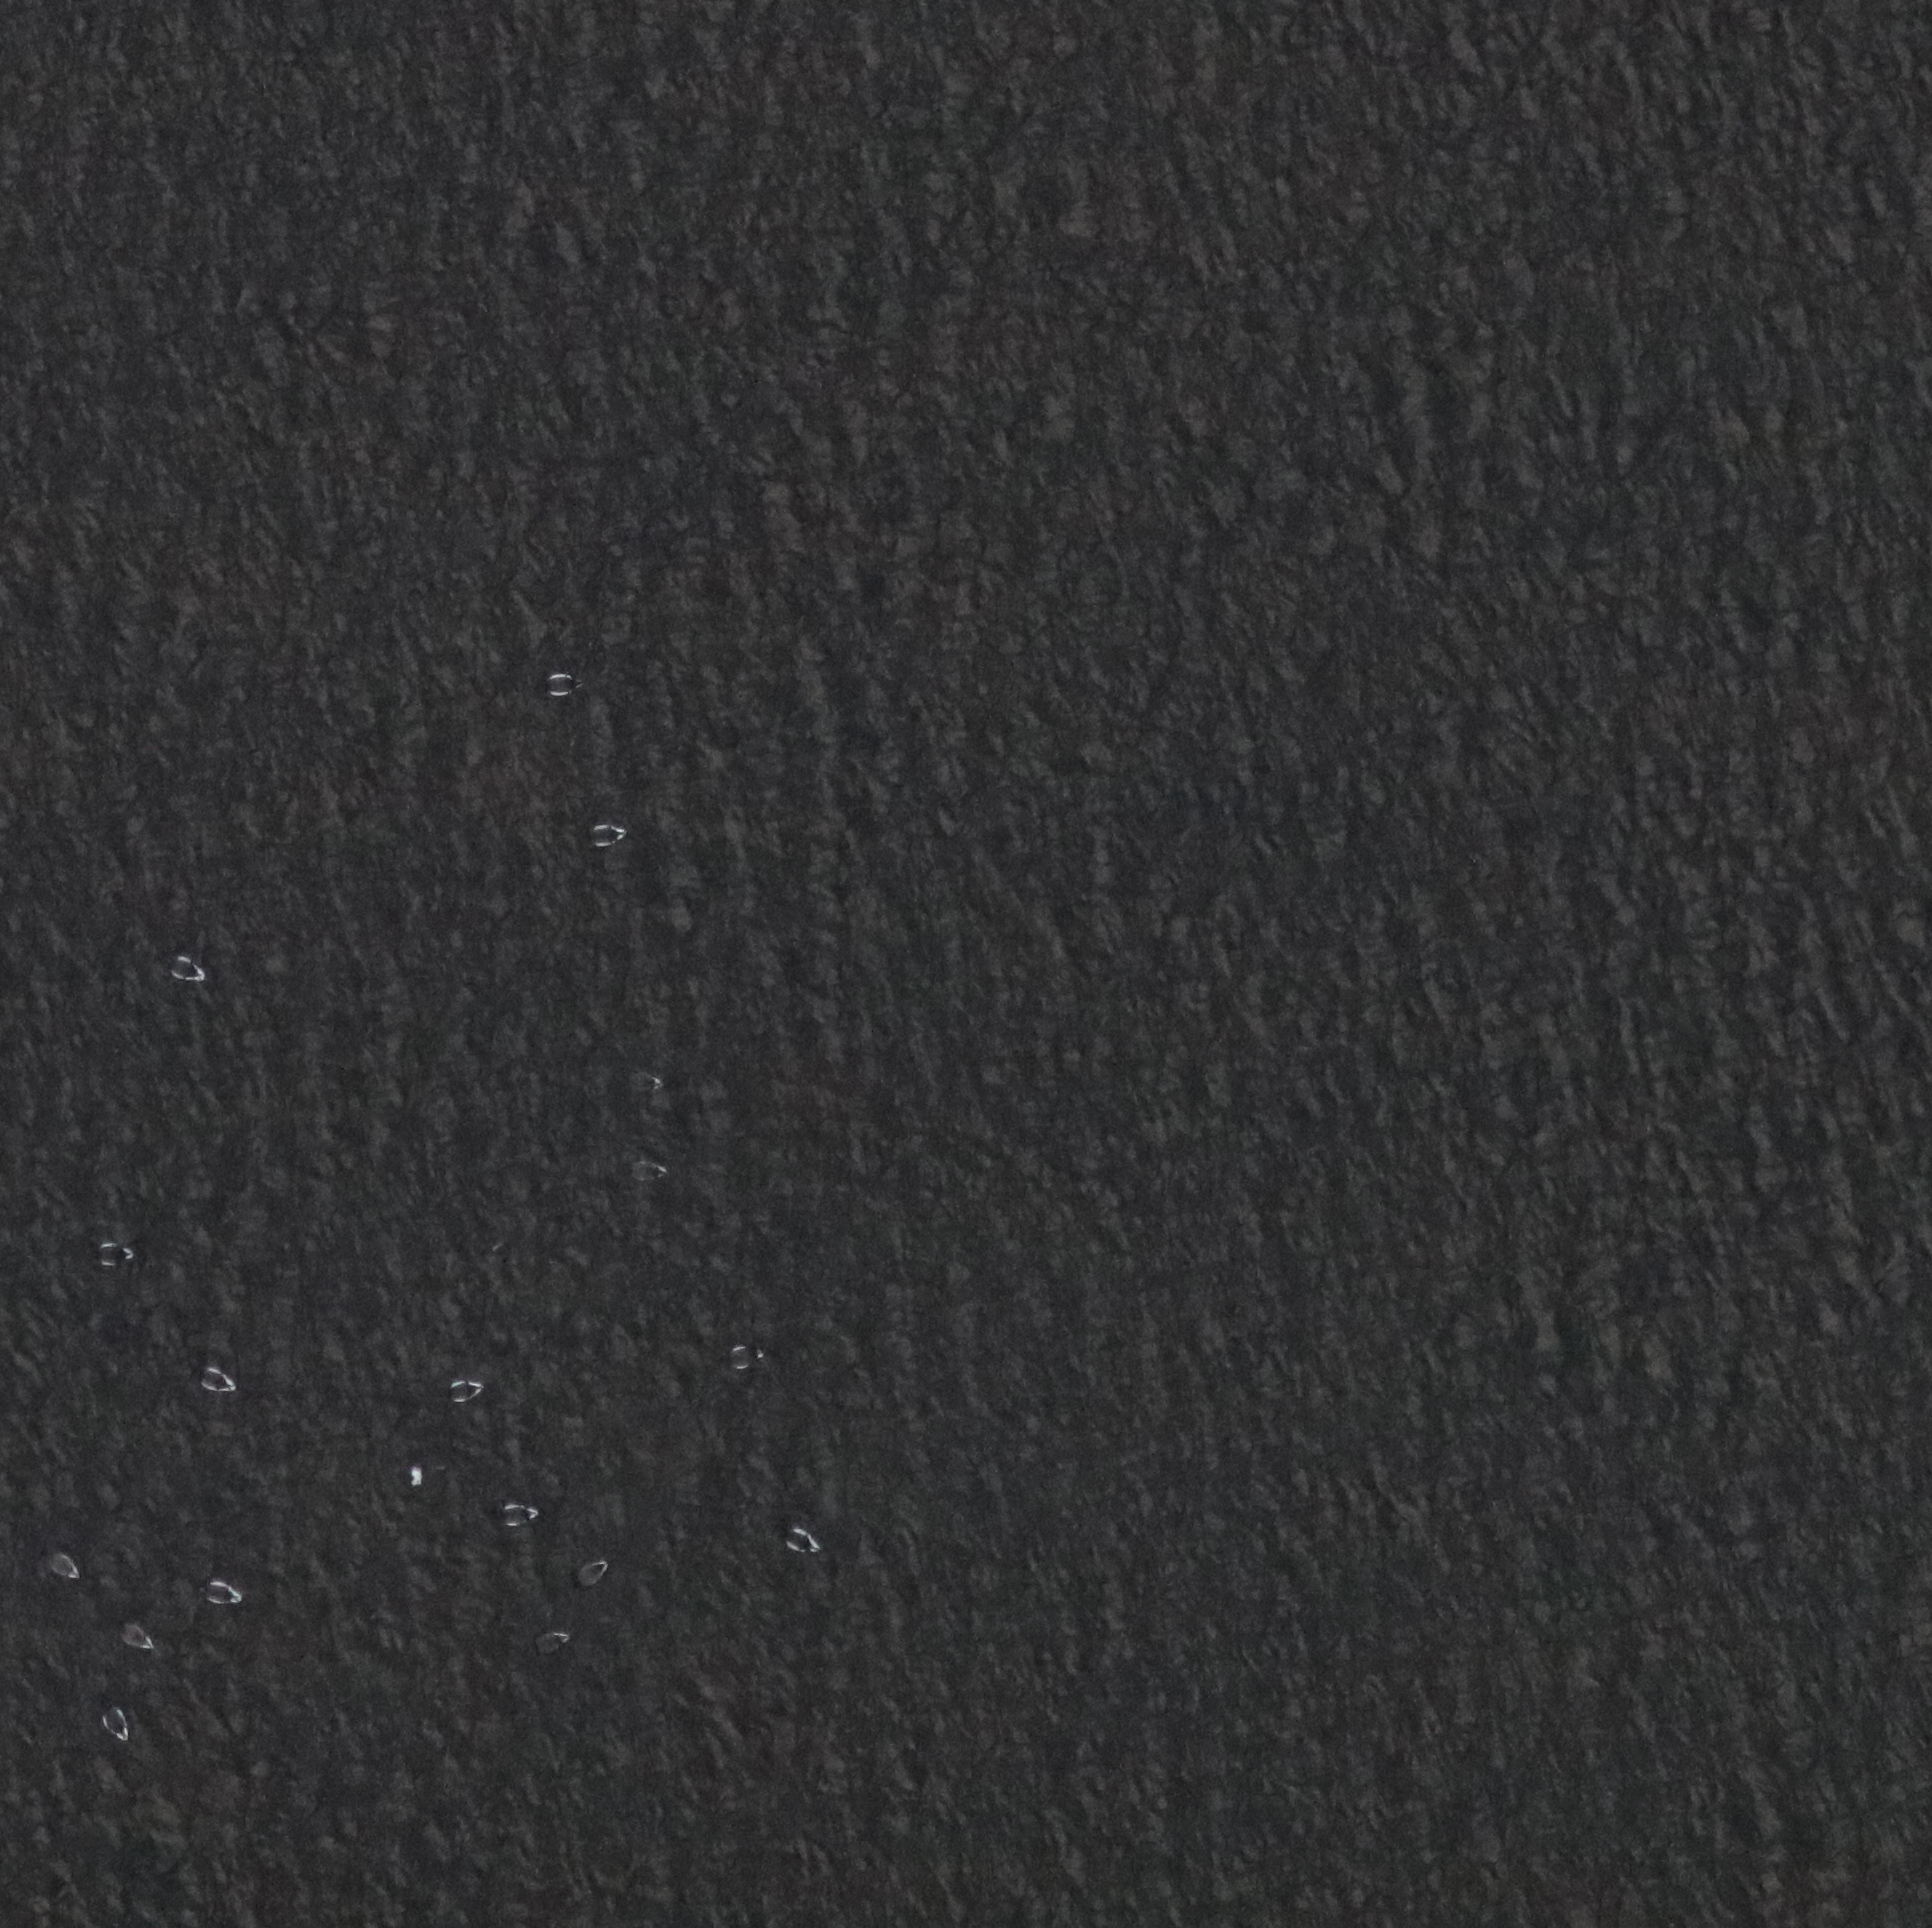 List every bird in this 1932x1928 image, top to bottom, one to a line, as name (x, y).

brant (560, 684)
brant (606, 837)
brant (185, 970)
brant (644, 1080)
brant (648, 1171)
brant (112, 1252)
brant (745, 1357)
brant (215, 1381)
brant (464, 1391)
brant (409, 1478)
brant (517, 1516)
brant (800, 1543)
brant (61, 1564)
brant (589, 1574)
brant (220, 1594)
brant (135, 1634)
brant (551, 1642)
brant (116, 1722)